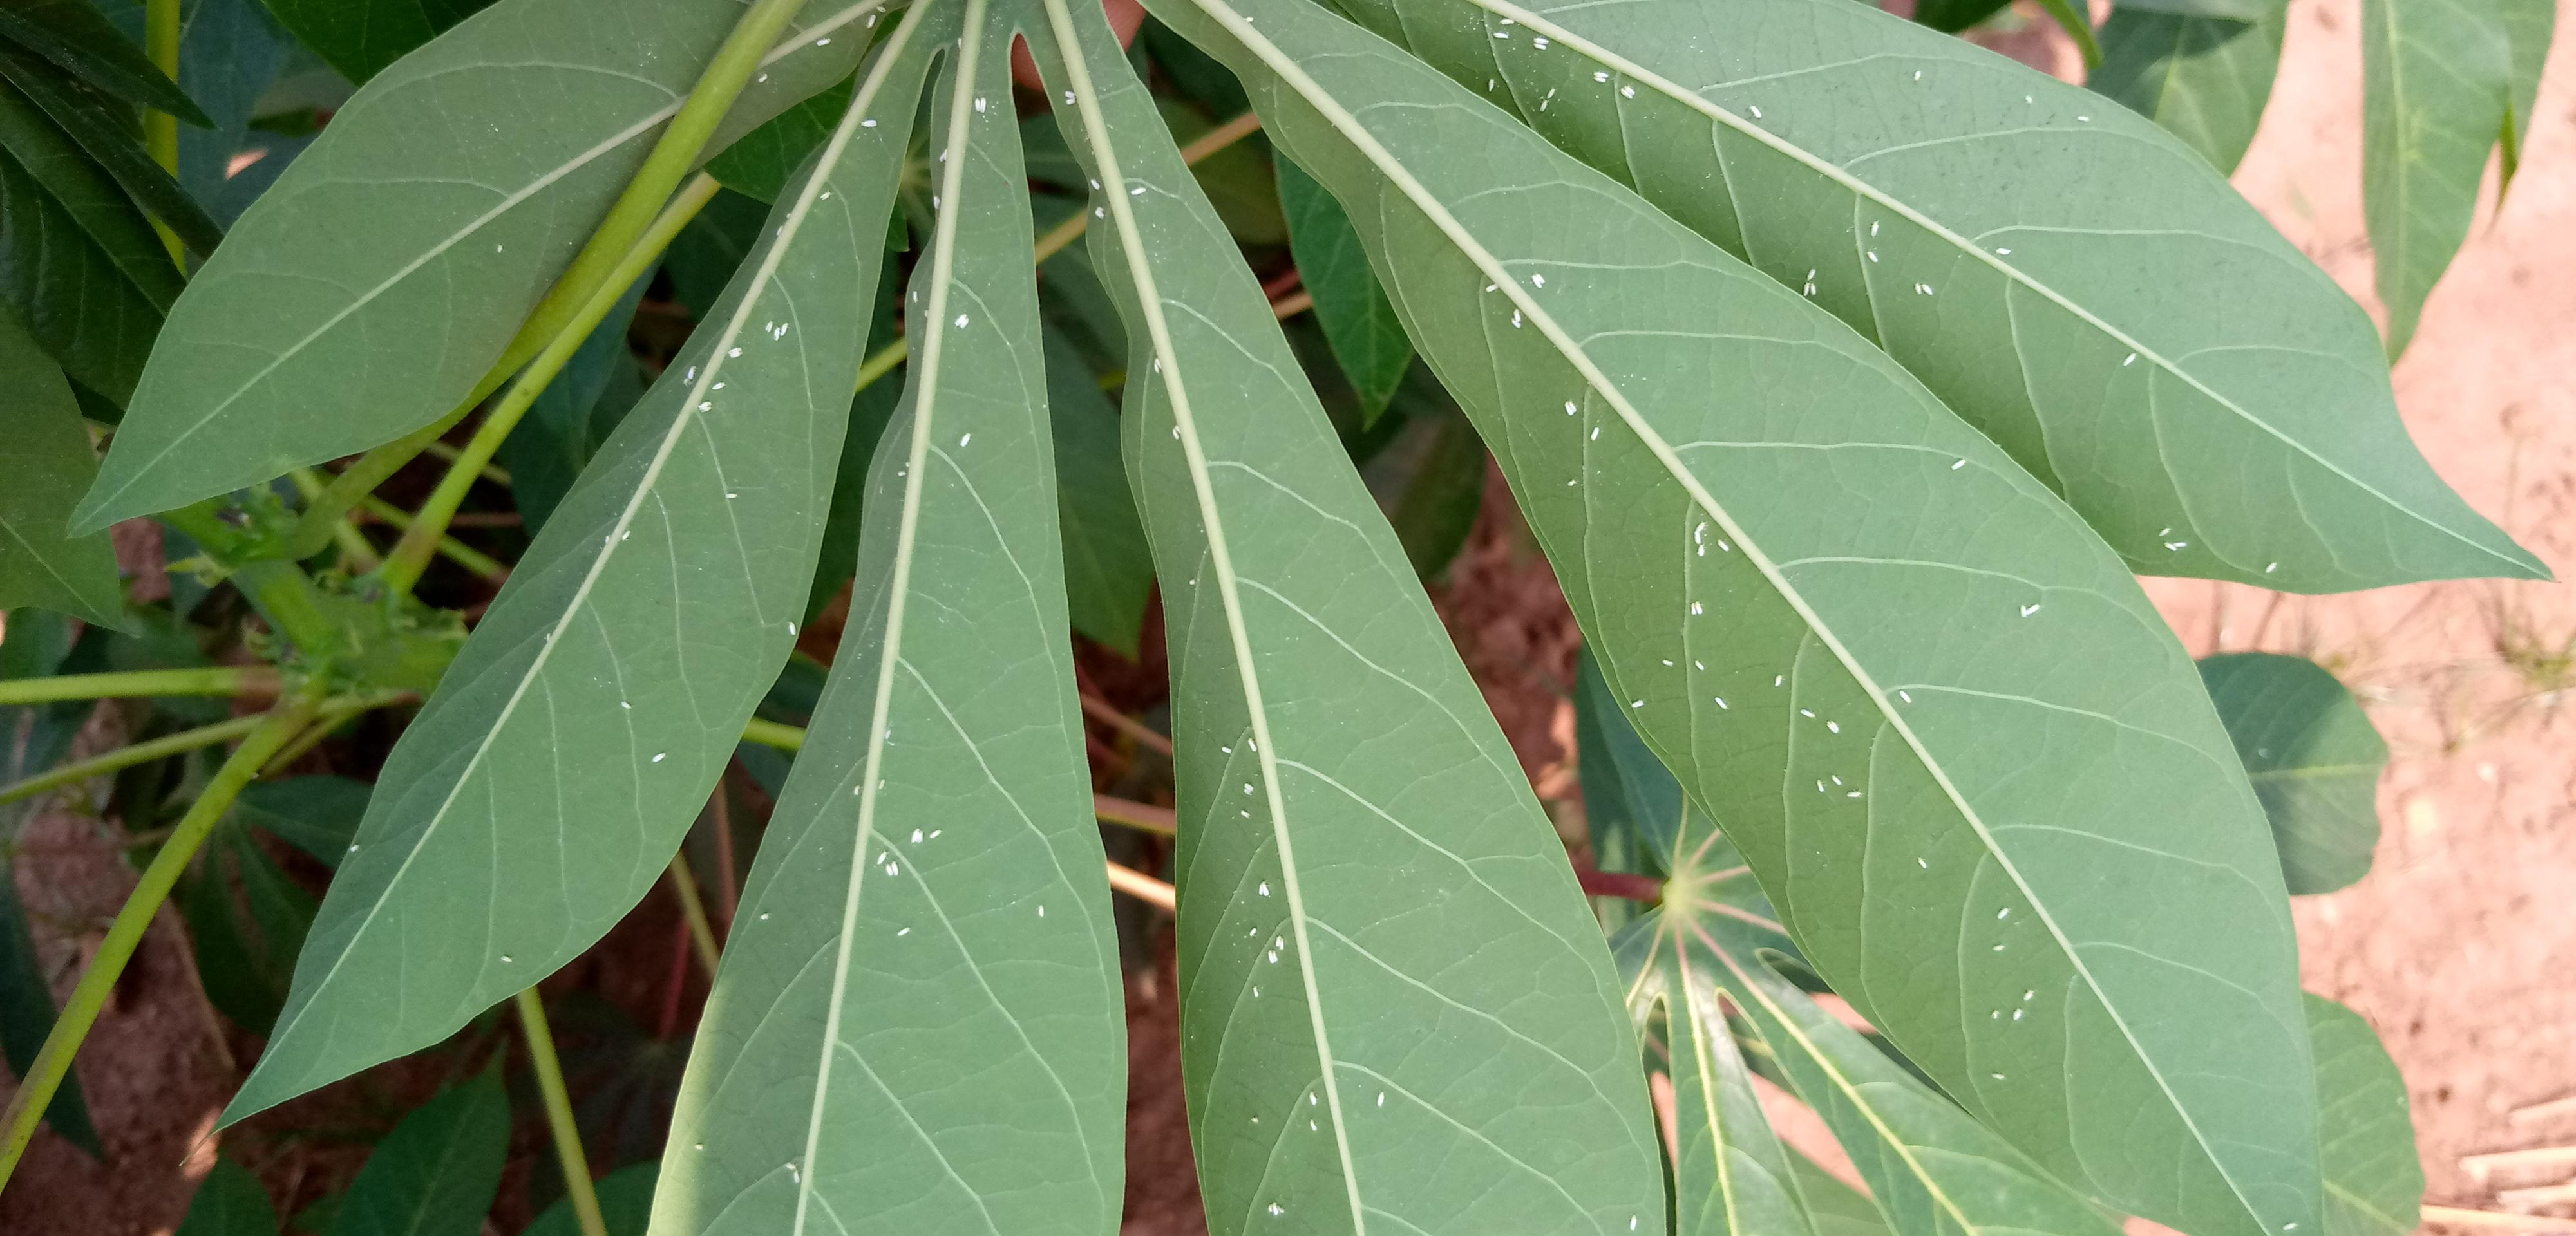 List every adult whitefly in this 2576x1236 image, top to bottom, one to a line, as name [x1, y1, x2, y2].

whitefly [864, 13, 876, 30]
whitefly [1243, 14, 1256, 24]
whitefly [1498, 15, 1515, 26]
whitefly [1490, 31, 1511, 41]
whitefly [814, 34, 832, 50]
whitefly [1531, 36, 1550, 44]
whitefly [1531, 42, 1548, 51]
whitefly [1910, 67, 1926, 83]
whitefly [1591, 69, 1611, 79]
whitefly [757, 70, 770, 84]
whitefly [1485, 73, 1497, 95]
whitefly [1592, 76, 1608, 84]
whitefly [1624, 84, 1636, 96]
whitefly [1546, 85, 1557, 98]
whitefly [1620, 87, 1634, 100]
whitefly [1063, 89, 1078, 98]
whitefly [2023, 89, 2034, 107]
whitefly [974, 96, 980, 113]
whitefly [980, 96, 988, 114]
whitefly [1065, 98, 1077, 106]
whitefly [1538, 98, 1548, 113]
whitefly [1747, 103, 1765, 120]
whitefly [2074, 112, 2092, 127]
whitefly [858, 117, 879, 130]
whitefly [938, 147, 949, 163]
whitefly [1088, 177, 1101, 191]
whitefly [1127, 184, 1149, 198]
whitefly [819, 190, 833, 202]
whitefly [931, 193, 942, 211]
whitefly [1092, 205, 1106, 220]
whitefly [1866, 216, 1882, 238]
whitefly [495, 243, 506, 254]
whitefly [1992, 246, 2012, 257]
whitefly [1864, 248, 1880, 266]
whitefly [1804, 267, 1817, 279]
whitefly [1531, 272, 1543, 290]
whitefly [1535, 272, 1547, 285]
whitefly [1810, 280, 1817, 296]
whitefly [1483, 281, 1501, 294]
whitefly [1802, 281, 1810, 299]
whitefly [1913, 281, 1922, 296]
whitefly [1920, 282, 1935, 297]
whitefly [911, 288, 919, 305]
whitefly [1512, 306, 1524, 322]
whitefly [954, 312, 967, 326]
whitefly [960, 316, 970, 330]
whitefly [1509, 316, 1521, 330]
whitefly [764, 319, 774, 333]
whitefly [781, 321, 790, 338]
whitefly [773, 323, 779, 342]
whitefly [724, 344, 744, 360]
whitefly [2119, 350, 2137, 368]
whitefly [1152, 356, 1164, 375]
whitefly [687, 364, 698, 380]
whitefly [710, 379, 726, 391]
whitefly [696, 398, 715, 415]
whitefly [1568, 398, 1580, 413]
whitefly [1562, 399, 1574, 417]
whitefly [1586, 421, 1605, 447]
whitefly [1171, 422, 1182, 441]
whitefly [958, 431, 971, 448]
whitefly [1945, 455, 1969, 477]
whitefly [896, 469, 907, 478]
whitefly [1564, 476, 1577, 489]
whitefly [723, 490, 738, 501]
whitefly [1694, 520, 1709, 530]
whitefly [2156, 525, 2172, 538]
whitefly [620, 527, 633, 542]
whitefly [1693, 530, 1703, 545]
whitefly [602, 532, 612, 545]
whitefly [1715, 537, 1731, 553]
whitefly [2172, 539, 2189, 548]
whitefly [2161, 540, 2177, 553]
whitefly [1695, 543, 1709, 559]
whitefly [2263, 559, 2280, 576]
whitefly [1694, 599, 1707, 618]
whitefly [1689, 599, 1696, 615]
whitefly [2025, 601, 2041, 619]
whitefly [2018, 602, 2027, 621]
whitefly [787, 619, 799, 639]
whitefly [1661, 656, 1674, 668]
whitefly [1692, 656, 1707, 673]
whitefly [1772, 672, 1783, 688]
whitefly [1896, 688, 1913, 705]
whitefly [1712, 695, 1730, 710]
whitefly [619, 698, 634, 711]
whitefly [1629, 698, 1645, 711]
whitefly [1796, 705, 1819, 720]
whitefly [1824, 718, 1843, 736]
whitefly [1245, 735, 1261, 754]
whitefly [1218, 744, 1233, 756]
whitefly [649, 751, 668, 764]
whitefly [1830, 773, 1844, 787]
whitefly [1814, 777, 1827, 794]
whitefly [1242, 782, 1255, 791]
whitefly [853, 784, 860, 798]
whitefly [1242, 787, 1253, 797]
whitefly [1843, 788, 1865, 801]
whitefly [1239, 808, 1253, 818]
whitefly [910, 825, 918, 845]
whitefly [918, 826, 923, 844]
whitefly [928, 826, 943, 842]
whitefly [347, 841, 361, 854]
whitefly [876, 849, 888, 866]
whitefly [1915, 855, 1927, 870]
whitefly [891, 858, 900, 878]
whitefly [885, 861, 893, 876]
whitefly [1262, 881, 1271, 897]
whitefly [1258, 882, 1263, 897]
whitefly [1036, 901, 1049, 919]
whitefly [1996, 904, 2012, 921]
whitefly [757, 910, 773, 922]
whitefly [895, 922, 912, 940]
whitefly [1247, 926, 1260, 938]
whitefly [1275, 935, 1280, 948]
whitefly [1280, 936, 1286, 950]
whitefly [1990, 942, 2007, 954]
whitefly [1266, 948, 1273, 964]
whitefly [1272, 950, 1280, 964]
whitefly [497, 953, 515, 964]
whitefly [1251, 984, 1262, 998]
whitefly [2021, 987, 2036, 1003]
whitefly [2010, 1007, 2023, 1021]
whitefly [1989, 1071, 2006, 1081]
whitefly [1307, 1088, 1320, 1107]
whitefly [1375, 1089, 1386, 1108]
whitefly [1308, 1117, 1320, 1132]
whitefly [692, 1140, 705, 1152]
whitefly [783, 1159, 799, 1170]
whitefly [790, 1168, 802, 1185]
whitefly [1272, 1201, 1279, 1215]
whitefly [1627, 1210, 1640, 1231]
whitefly [2280, 1221, 2301, 1231]